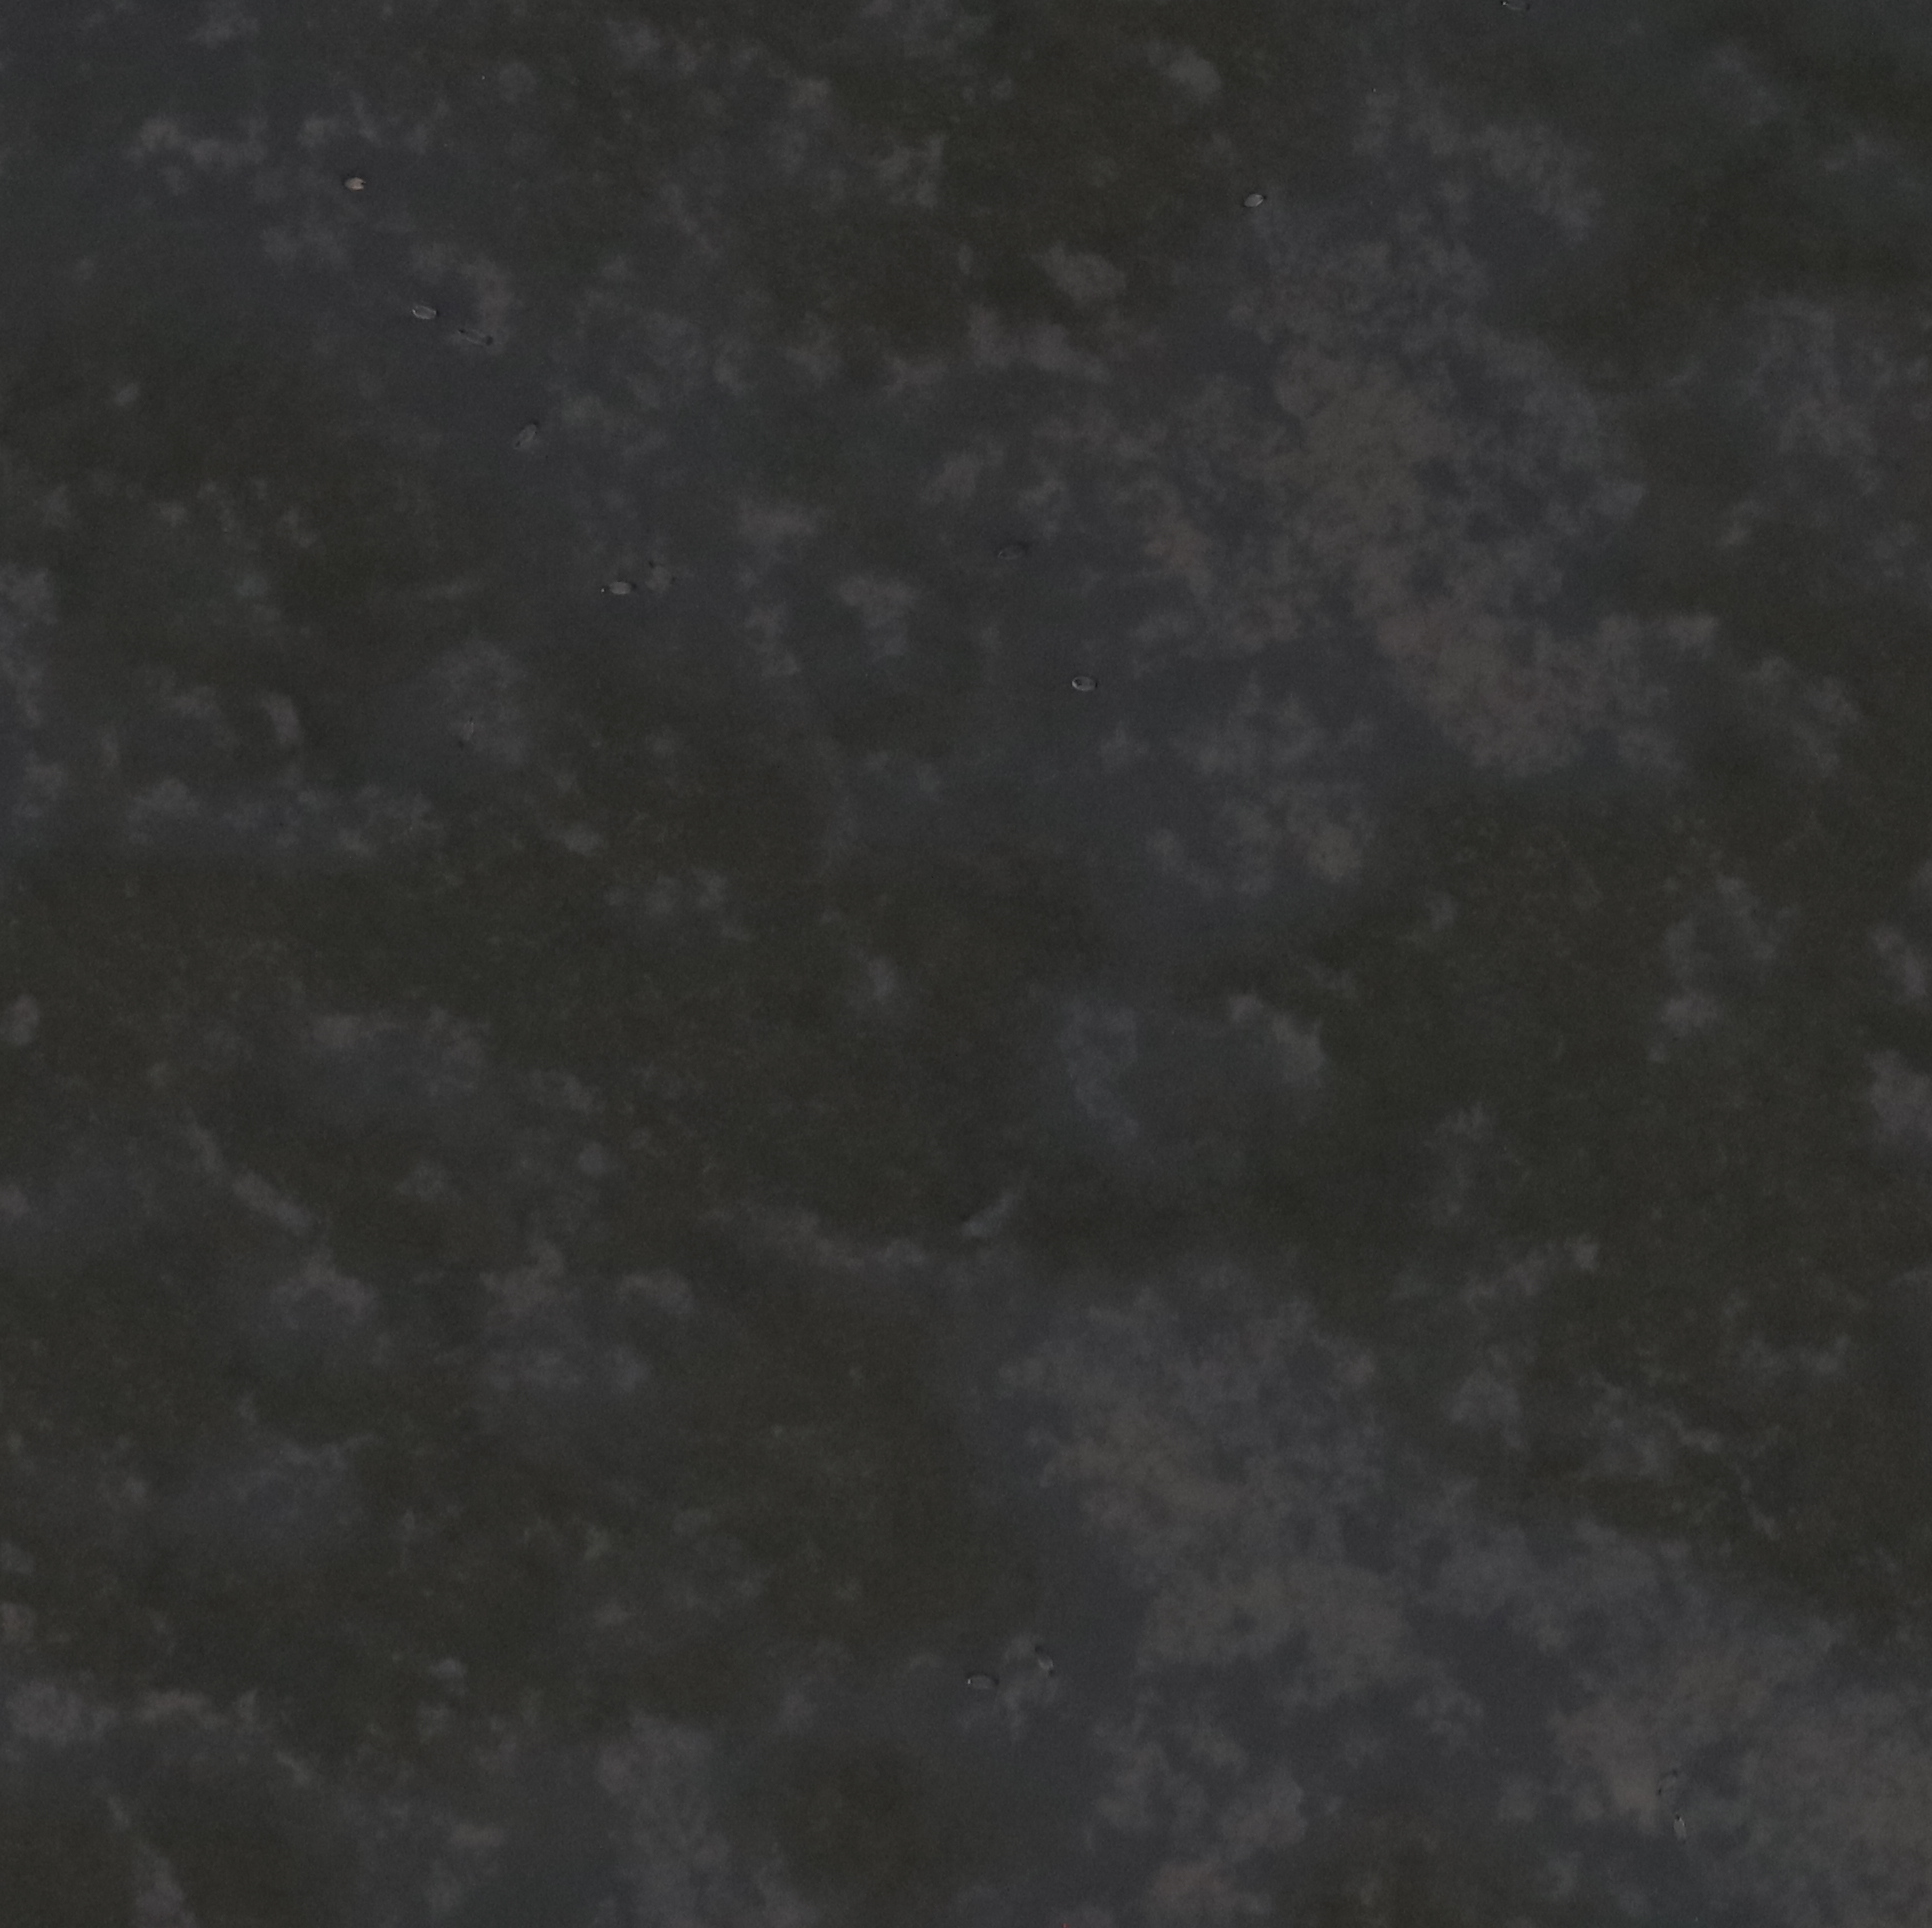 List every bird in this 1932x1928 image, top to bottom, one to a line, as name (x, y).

Canada goose (1511, 10)
Canada goose (356, 183)
Canada goose (1251, 203)
Canada goose (427, 312)
Canada goose (473, 334)
Canada goose (530, 428)
Canada goose (1015, 547)
Canada goose (680, 574)
Canada goose (668, 575)
Canada goose (610, 593)
Canada goose (1086, 689)
Canada goose (462, 724)
Canada goose (1044, 1663)
Canada goose (982, 1683)
Canada goose (1666, 1783)
Canada goose (1686, 1828)